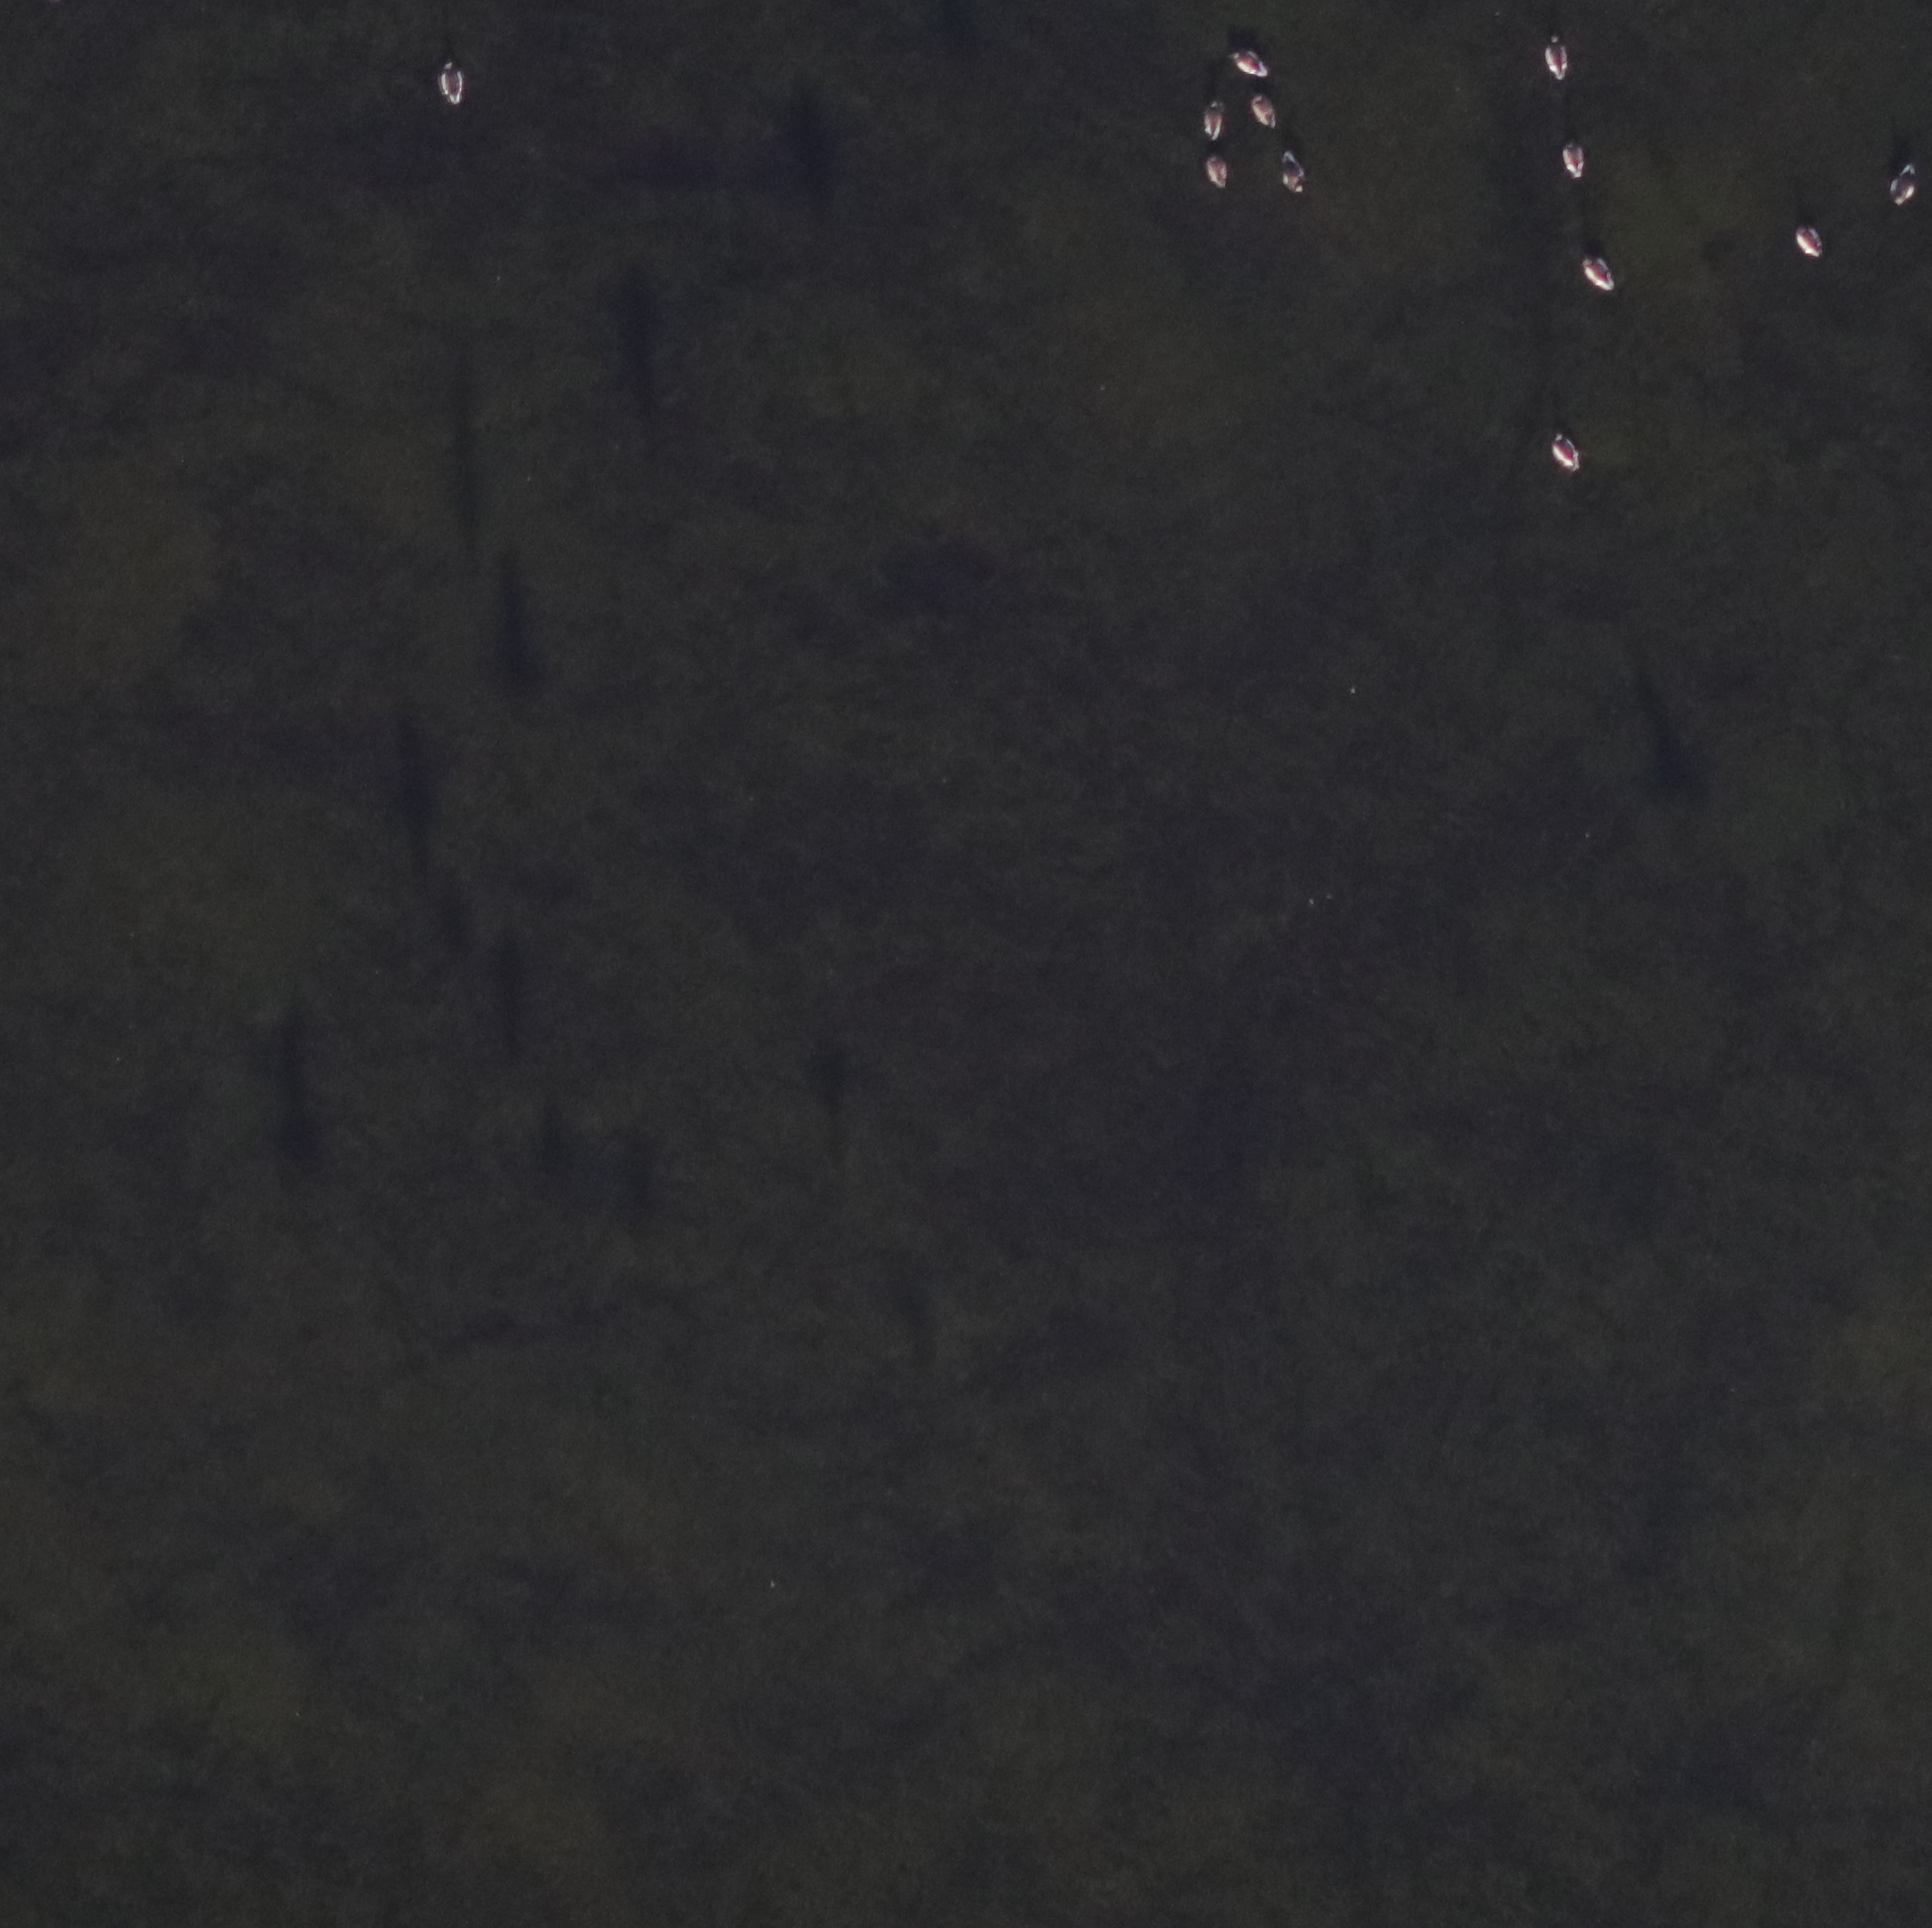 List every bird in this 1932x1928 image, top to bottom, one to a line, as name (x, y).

brant (1557, 57)
brant (1251, 61)
brant (452, 82)
brant (1264, 112)
brant (1213, 120)
brant (1576, 155)
brant (1217, 171)
brant (1293, 172)
brant (1904, 184)
brant (1810, 239)
brant (1598, 270)
brant (1567, 448)